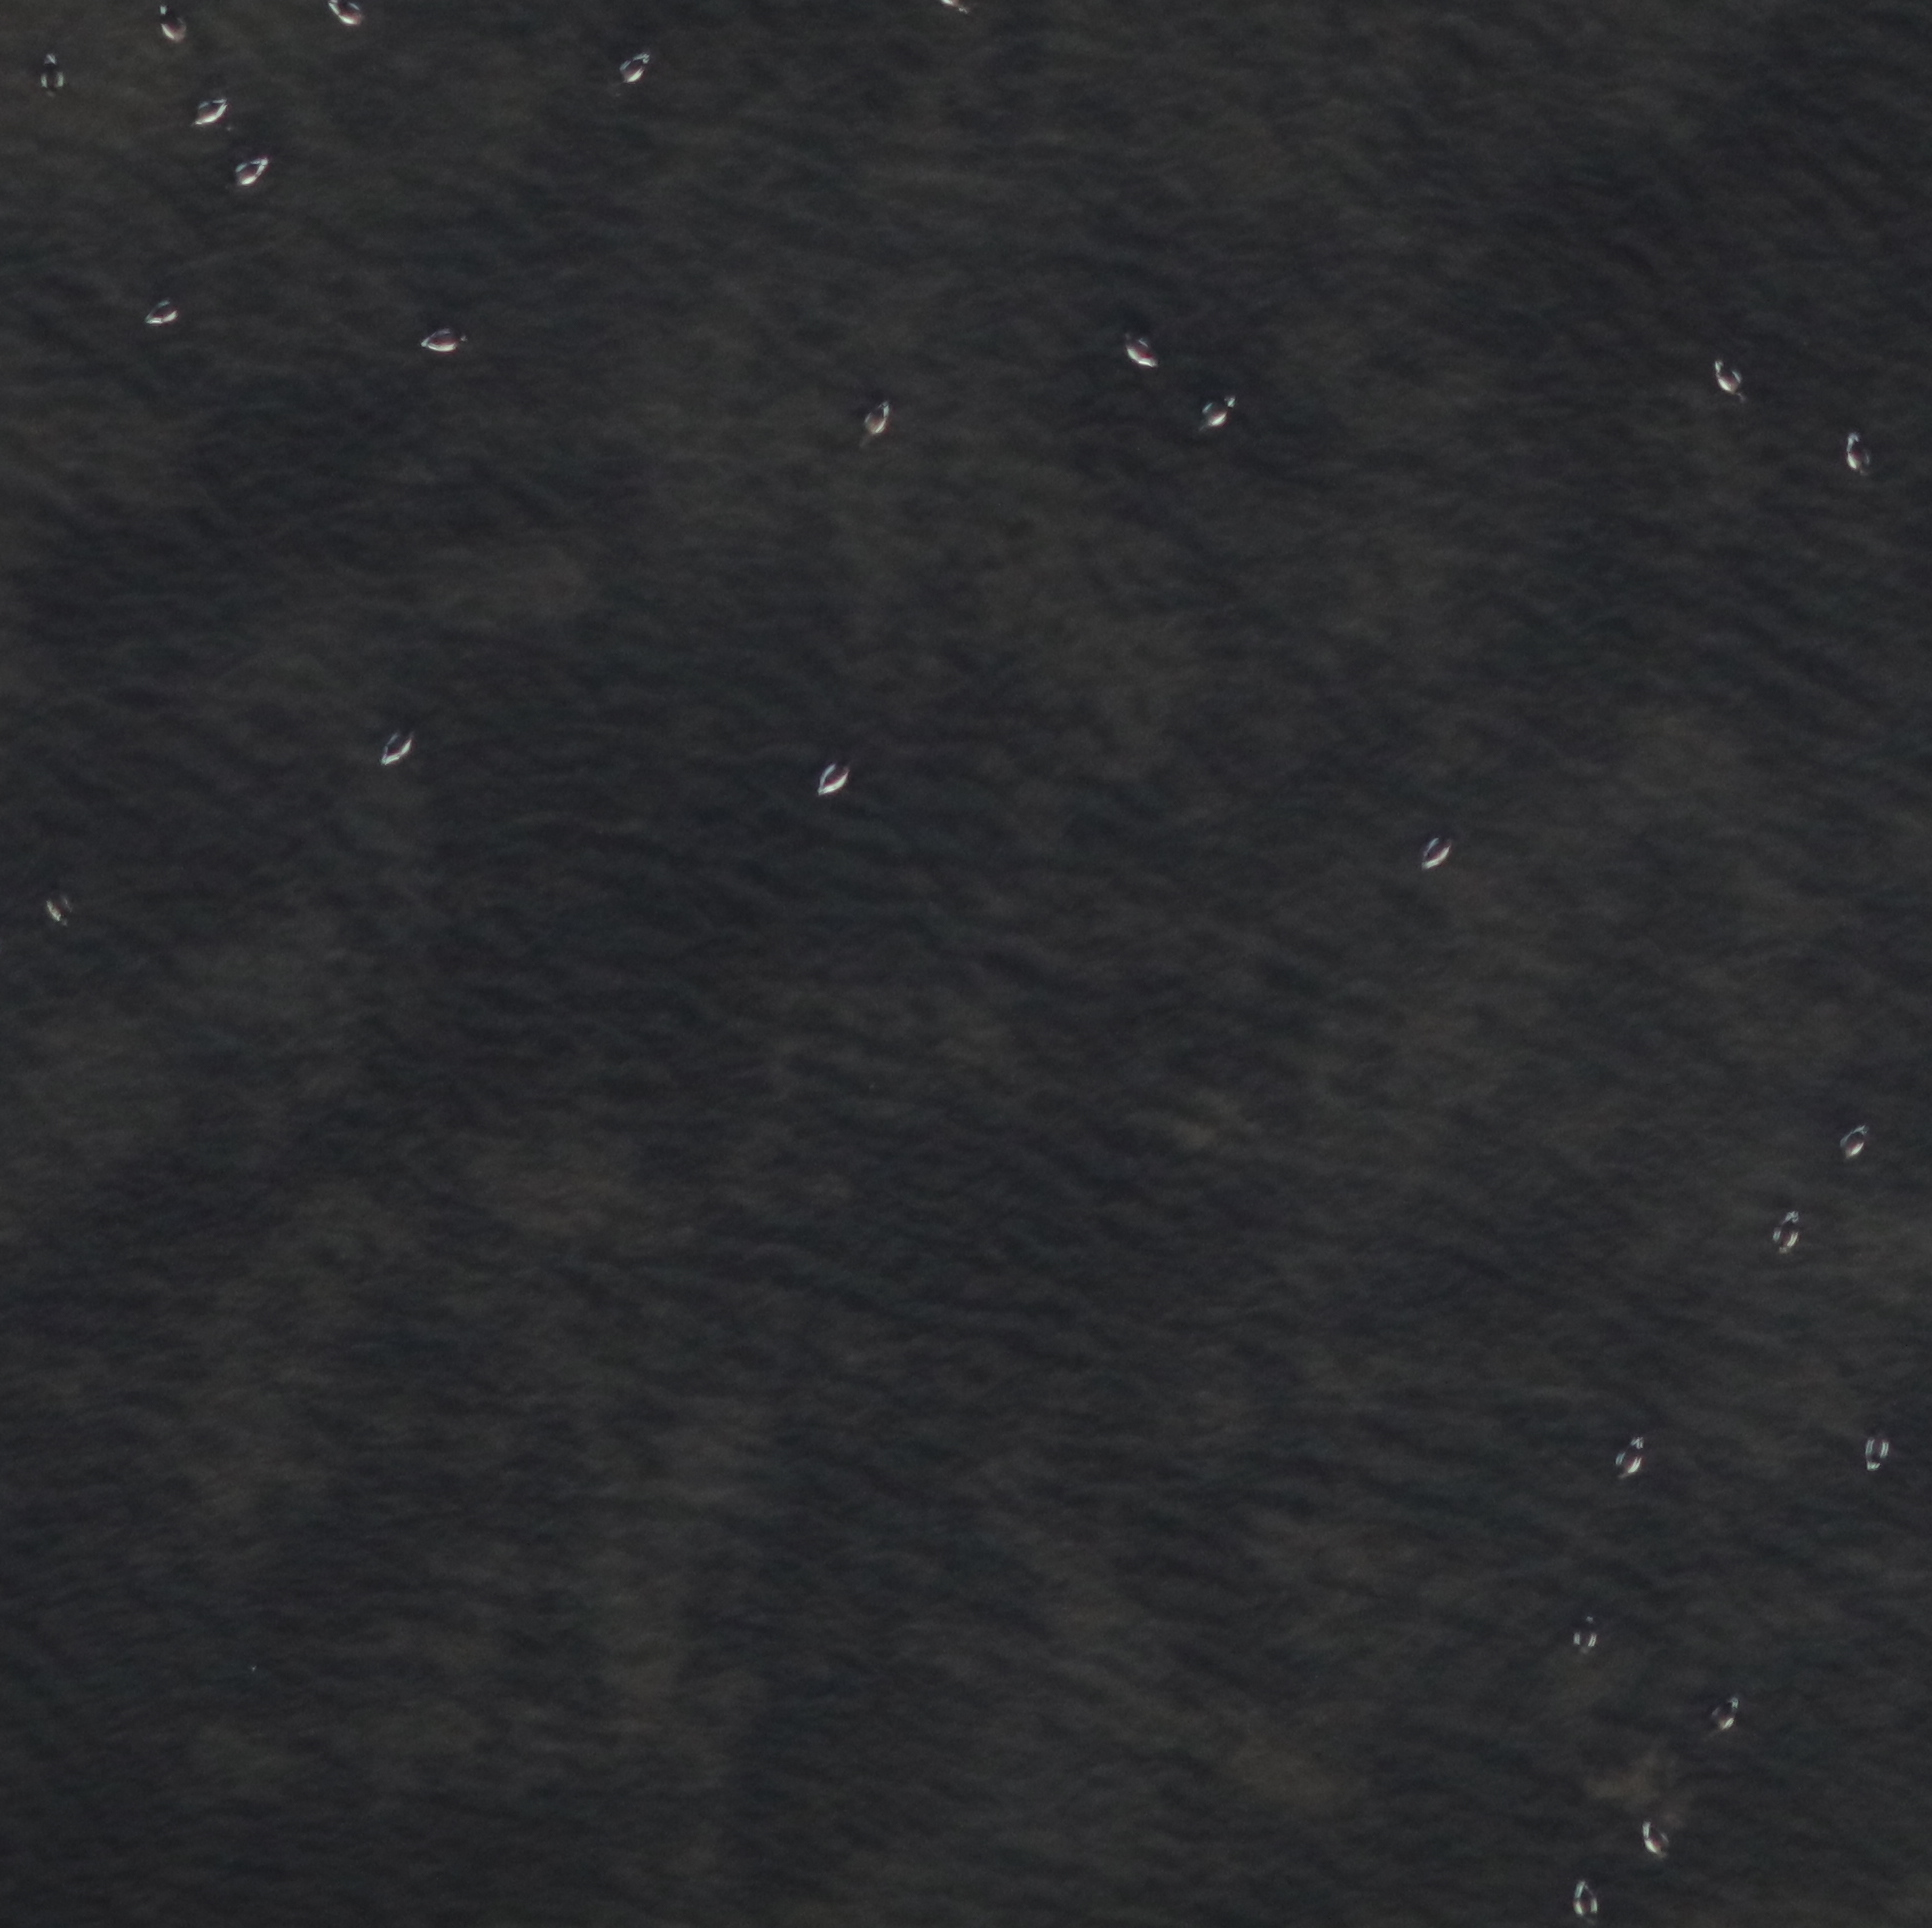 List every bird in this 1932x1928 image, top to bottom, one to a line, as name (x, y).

brant (346, 11)
brant (175, 26)
brant (632, 69)
brant (54, 79)
brant (211, 111)
brant (247, 173)
brant (162, 309)
brant (445, 338)
brant (1141, 351)
brant (1730, 380)
brant (1216, 414)
brant (873, 420)
brant (1857, 455)
brant (396, 746)
brant (834, 777)
brant (1436, 850)
brant (61, 917)
brant (1852, 1143)
brant (1787, 1232)
brant (1878, 1450)
brant (1630, 1460)
brant (1580, 1634)
brant (1722, 1715)
brant (1657, 1842)
brant (1586, 1903)